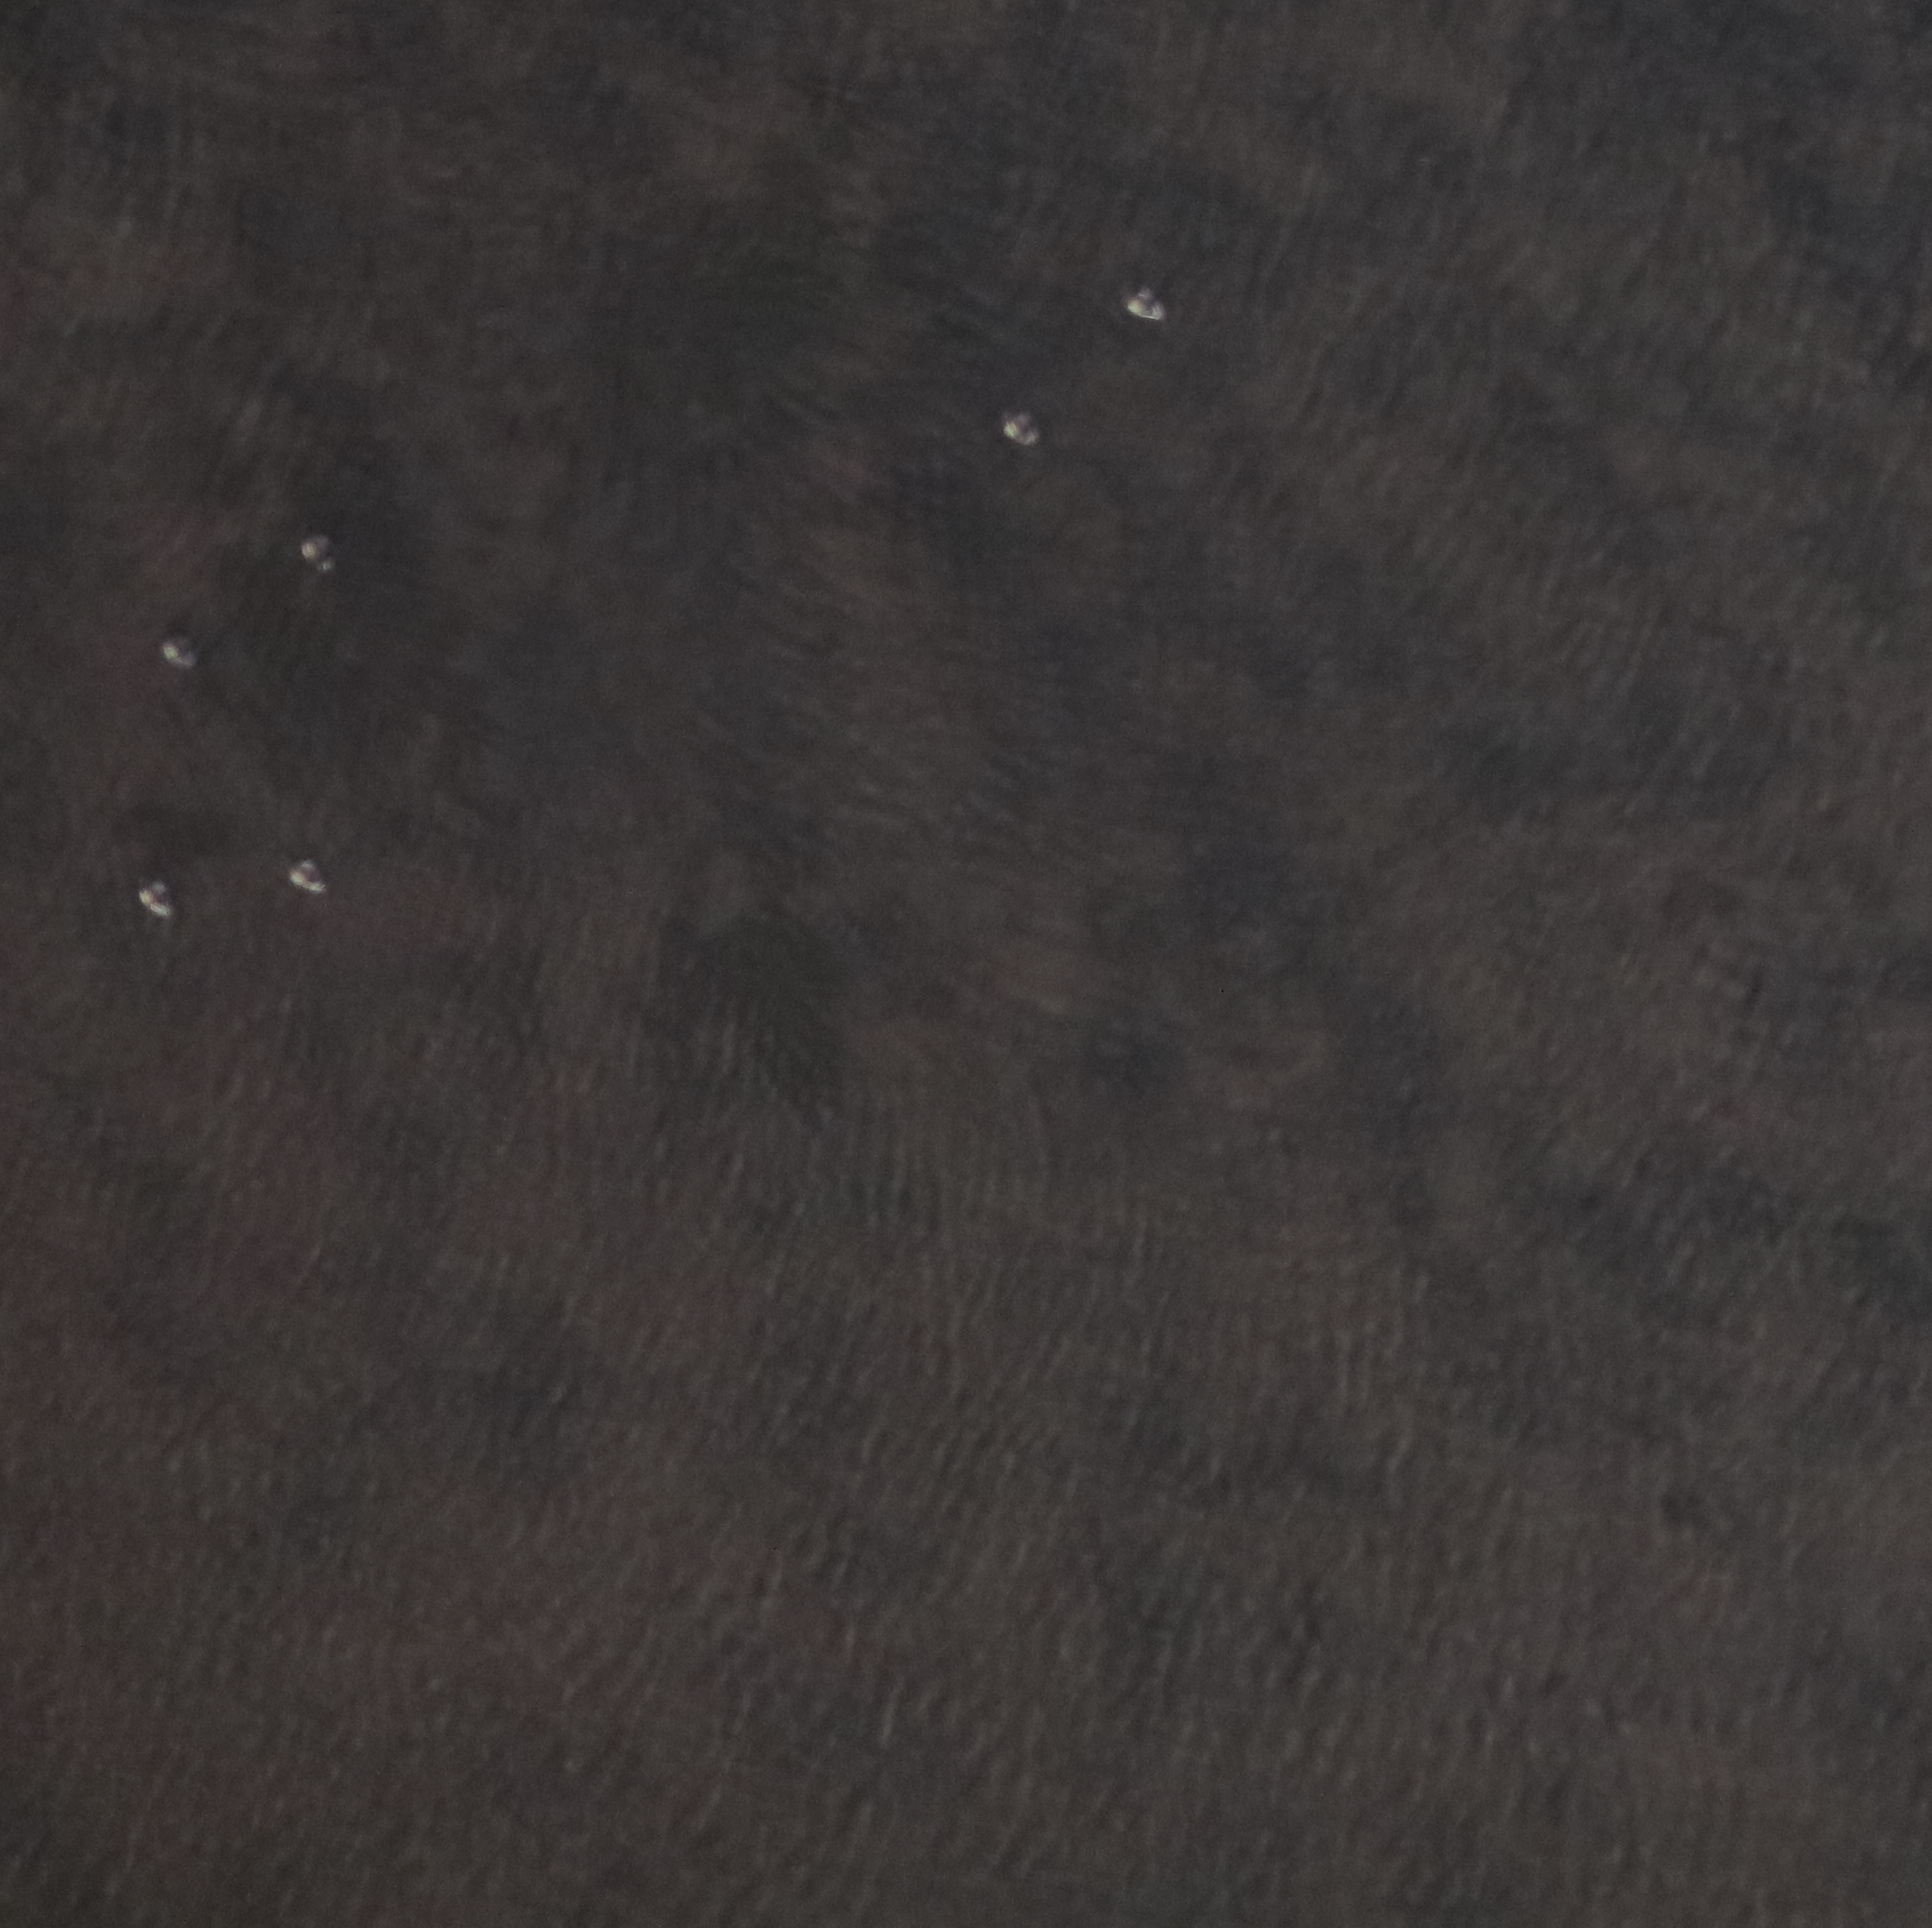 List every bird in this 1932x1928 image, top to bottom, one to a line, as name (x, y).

brant (1145, 304)
brant (1019, 426)
brant (317, 551)
brant (175, 651)
brant (307, 876)
brant (158, 901)